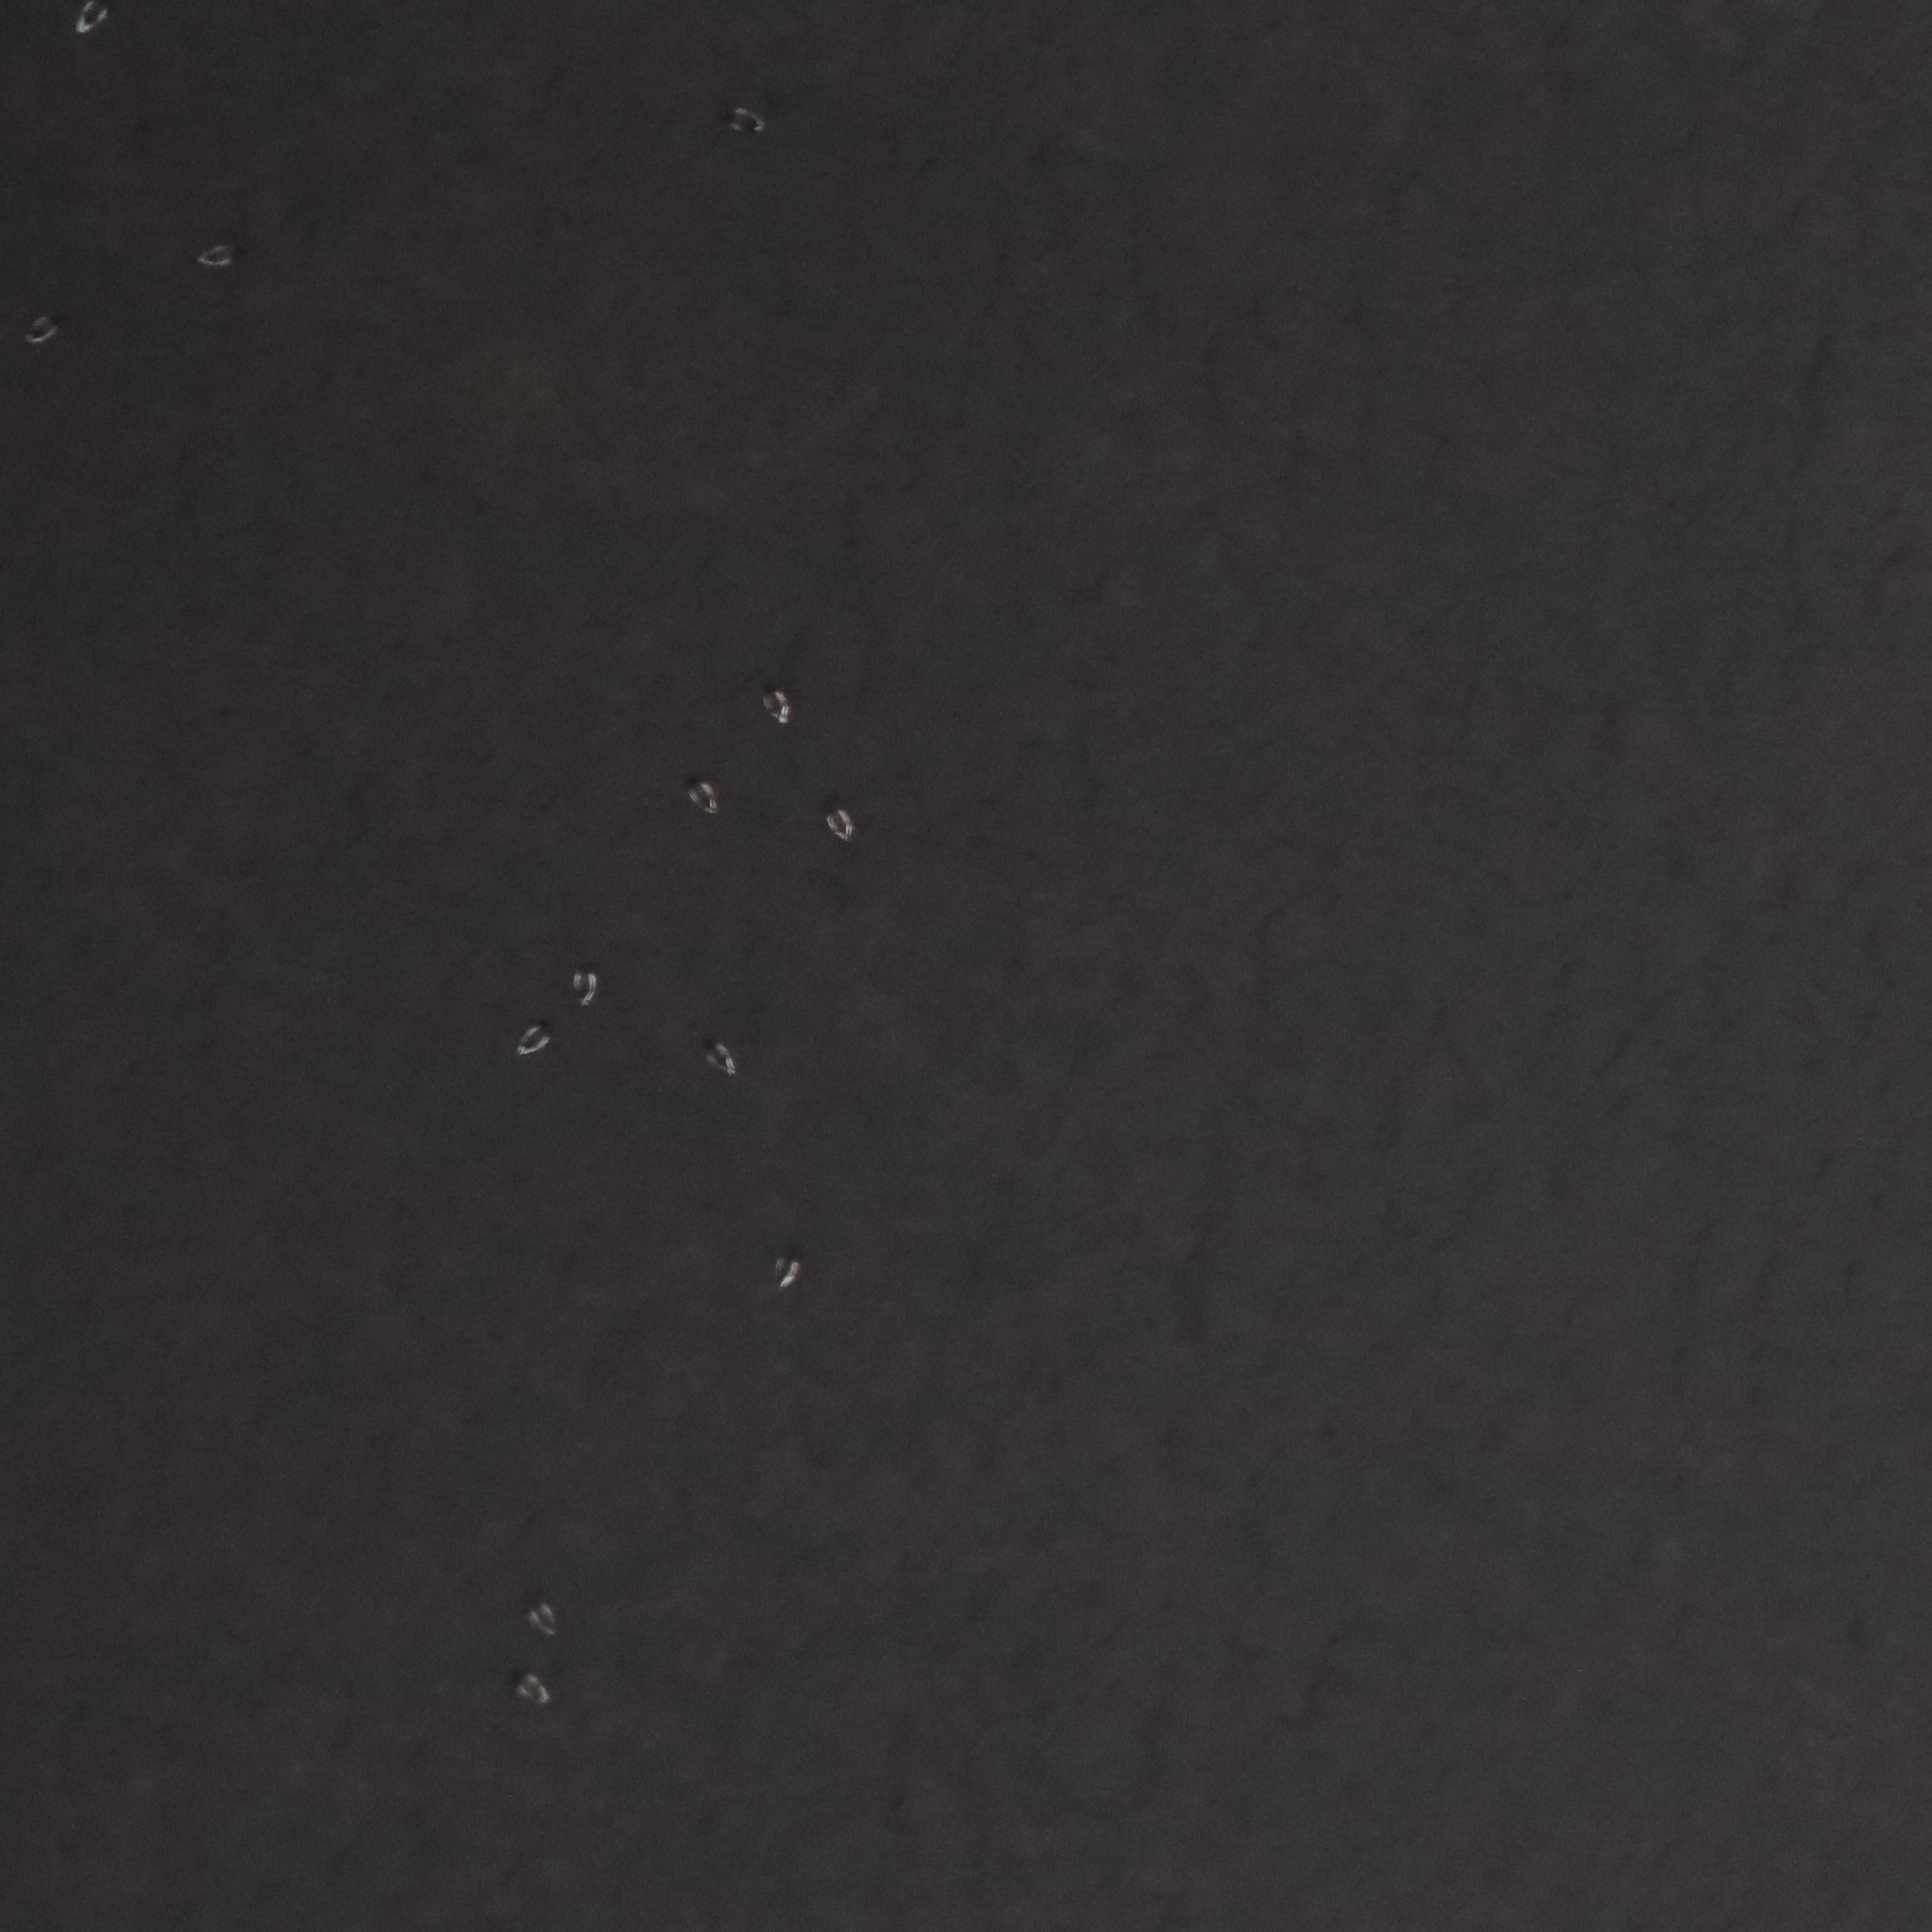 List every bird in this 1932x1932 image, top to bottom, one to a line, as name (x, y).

brant (96, 10)
brant (746, 120)
brant (218, 256)
brant (43, 326)
brant (779, 705)
brant (705, 794)
brant (840, 823)
brant (587, 986)
brant (535, 1039)
brant (722, 1057)
brant (784, 1271)
brant (545, 1617)
brant (533, 1687)